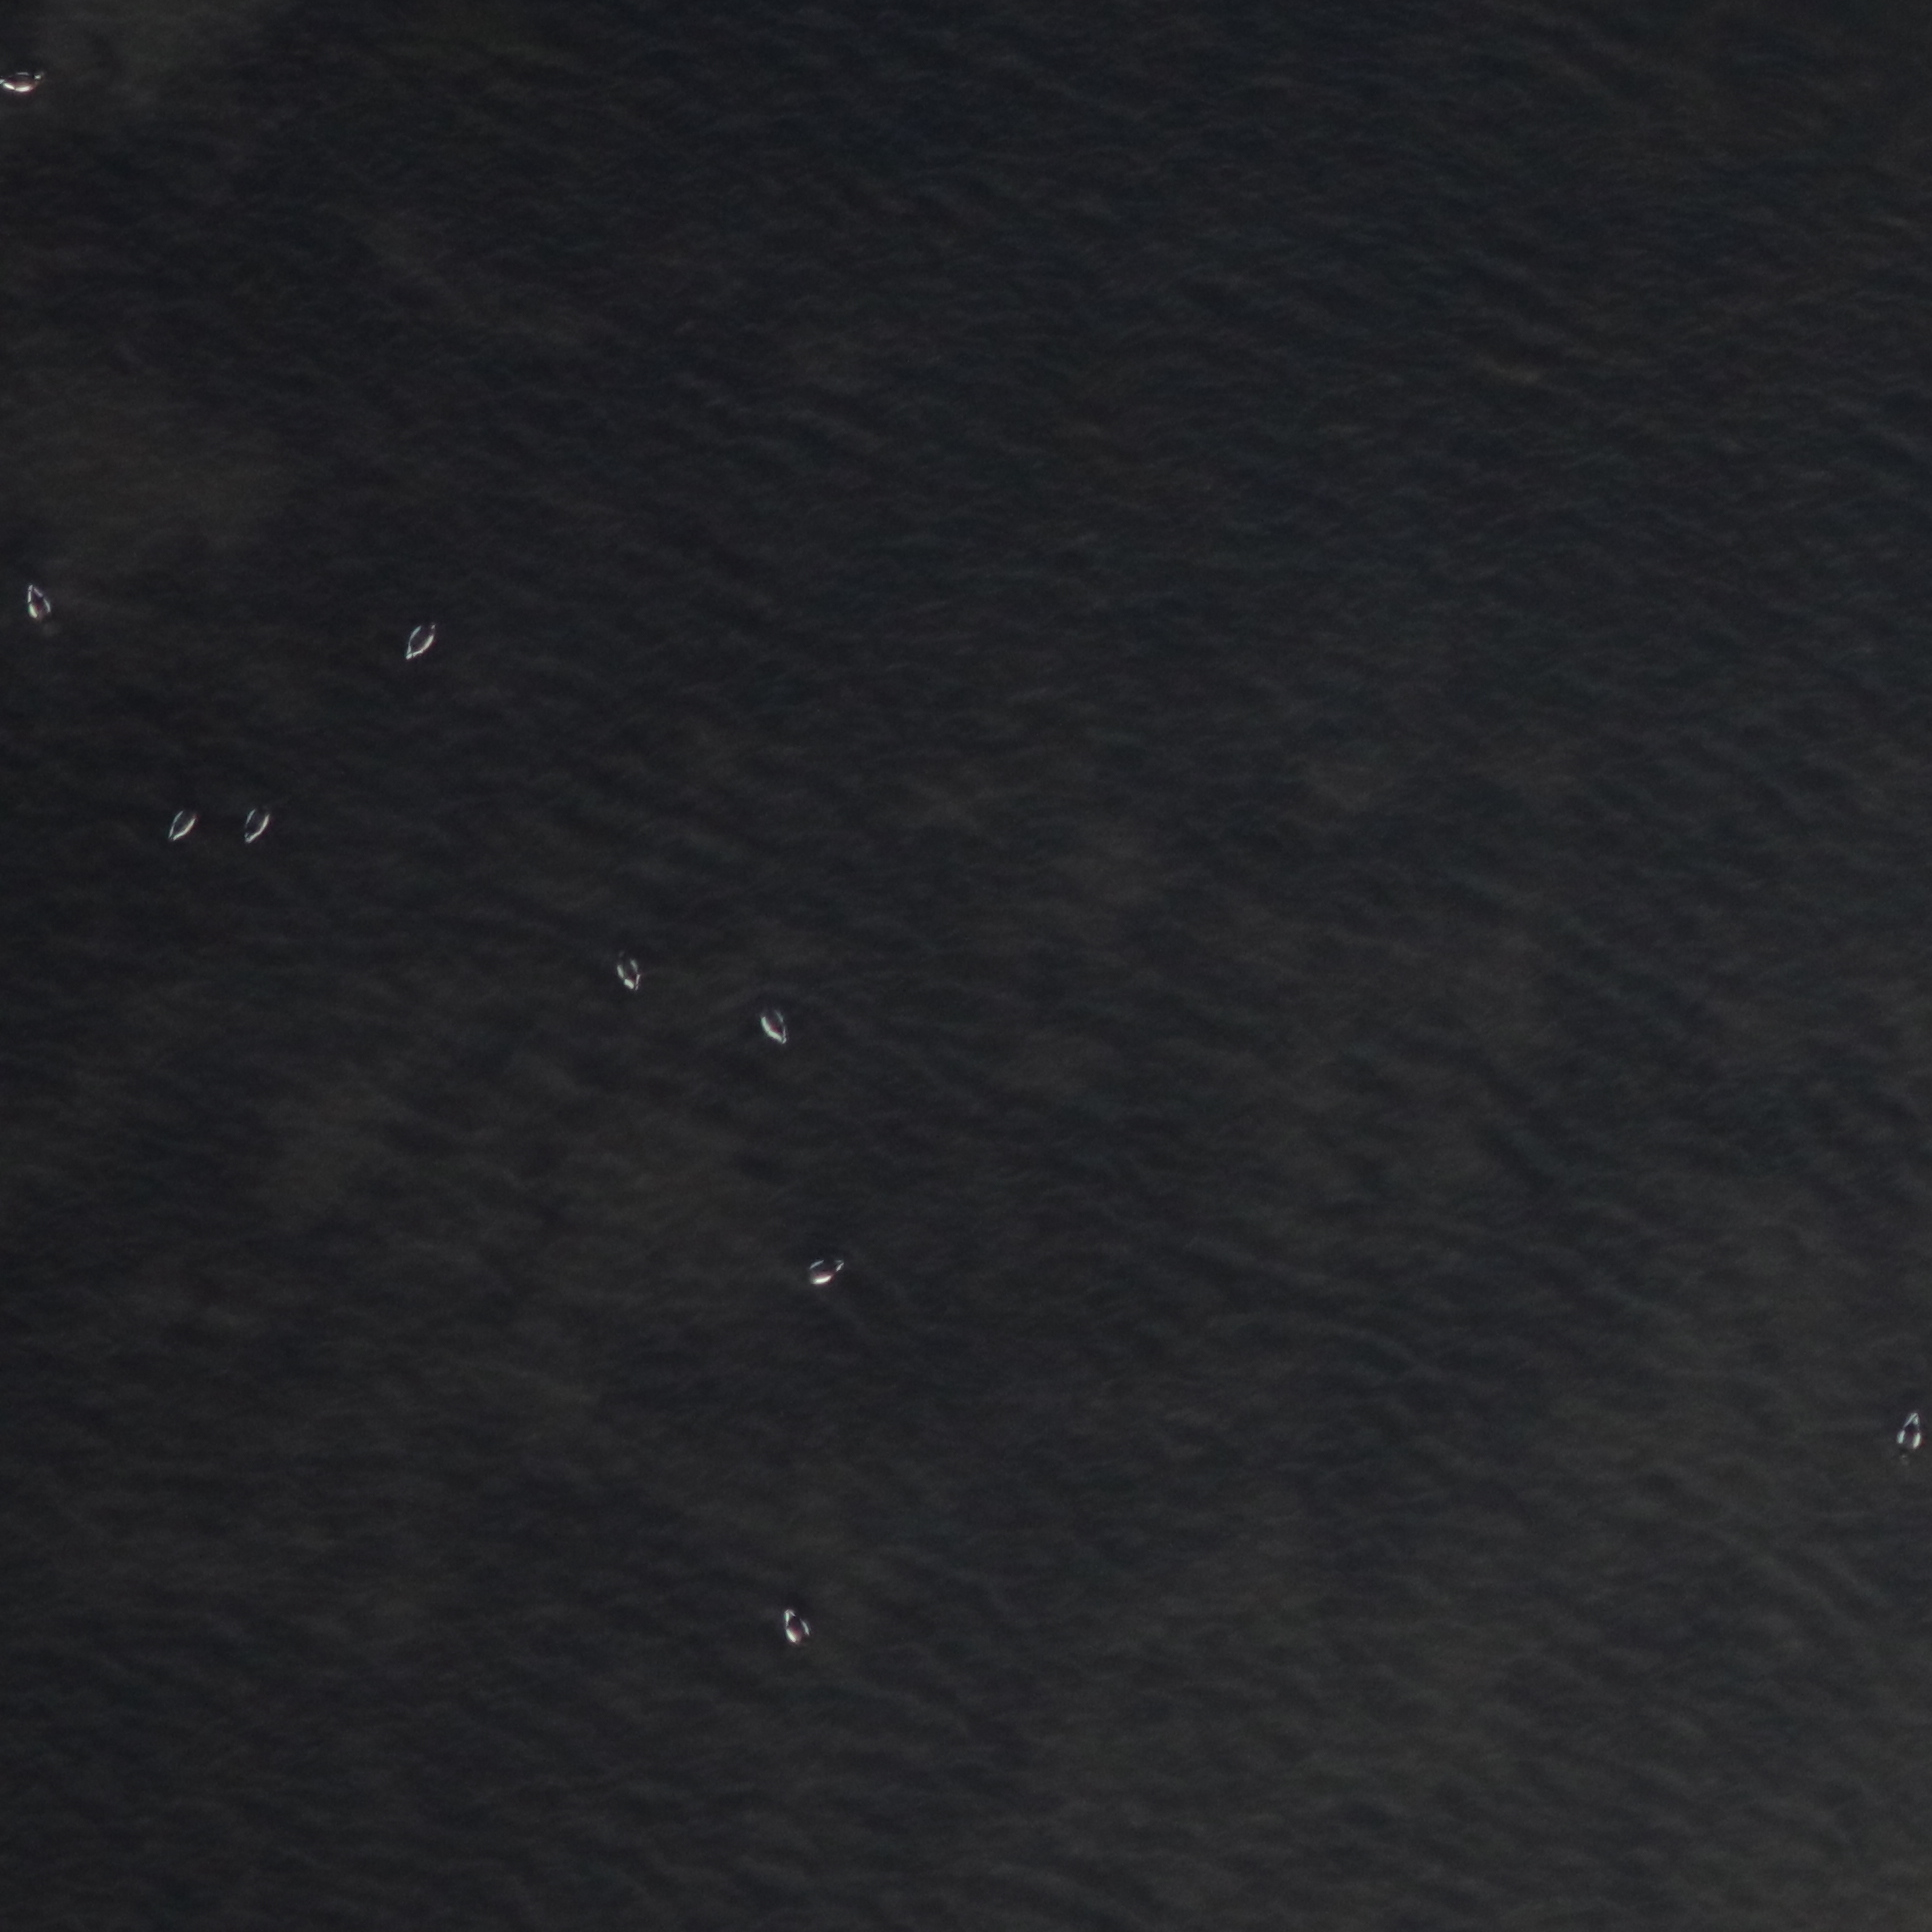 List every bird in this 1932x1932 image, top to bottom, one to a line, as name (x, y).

brant (21, 75)
brant (37, 603)
brant (421, 640)
brant (256, 821)
brant (183, 824)
brant (629, 967)
brant (774, 1023)
brant (824, 1270)
brant (1911, 1437)
brant (795, 1628)